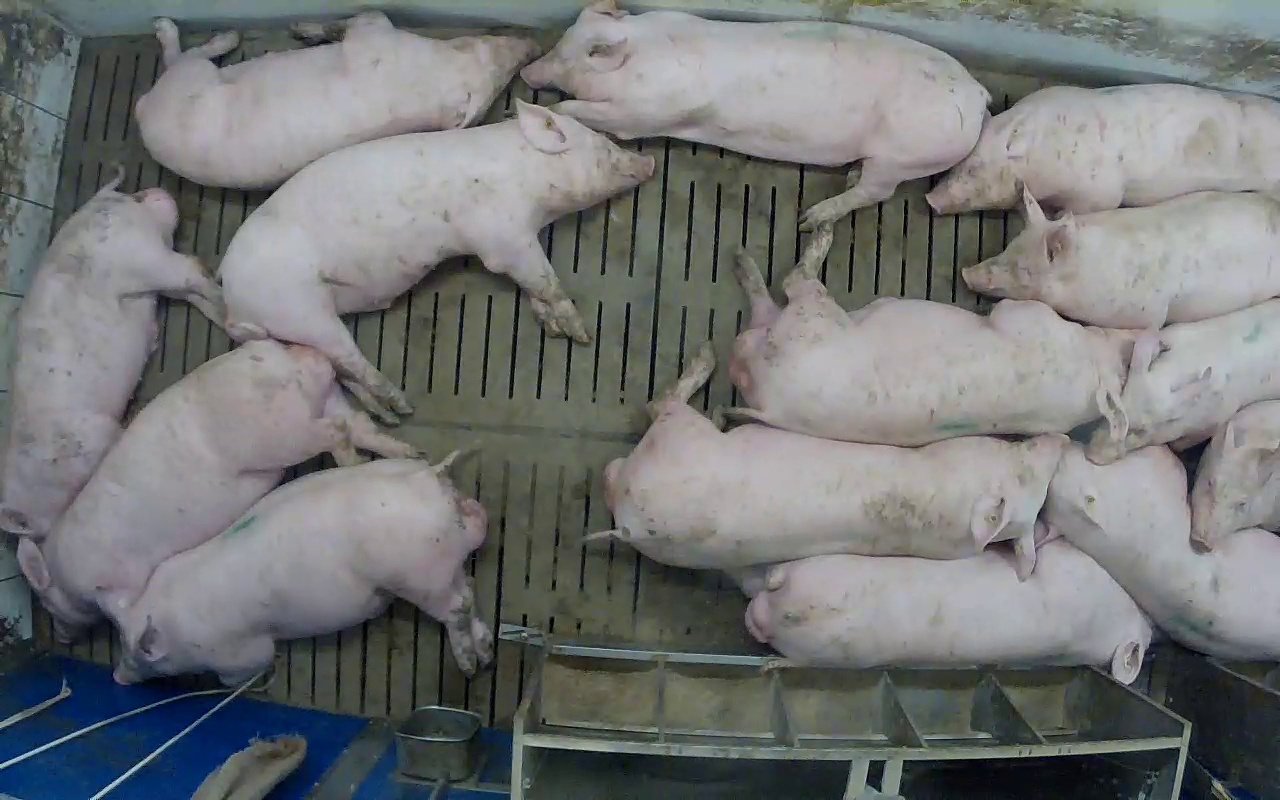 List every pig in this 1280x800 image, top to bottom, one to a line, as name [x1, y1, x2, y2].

pig [523, 1, 996, 233]
pig [137, 8, 544, 188]
pig [926, 80, 1279, 219]
pig [218, 98, 657, 428]
pig [0, 161, 231, 538]
pig [961, 184, 1279, 329]
pig [718, 221, 1161, 445]
pig [1086, 296, 1279, 465]
pig [19, 337, 427, 645]
pig [581, 341, 1072, 583]
pig [1193, 400, 1279, 553]
pig [1034, 440, 1279, 661]
pig [94, 449, 494, 685]
pig [745, 534, 1161, 687]